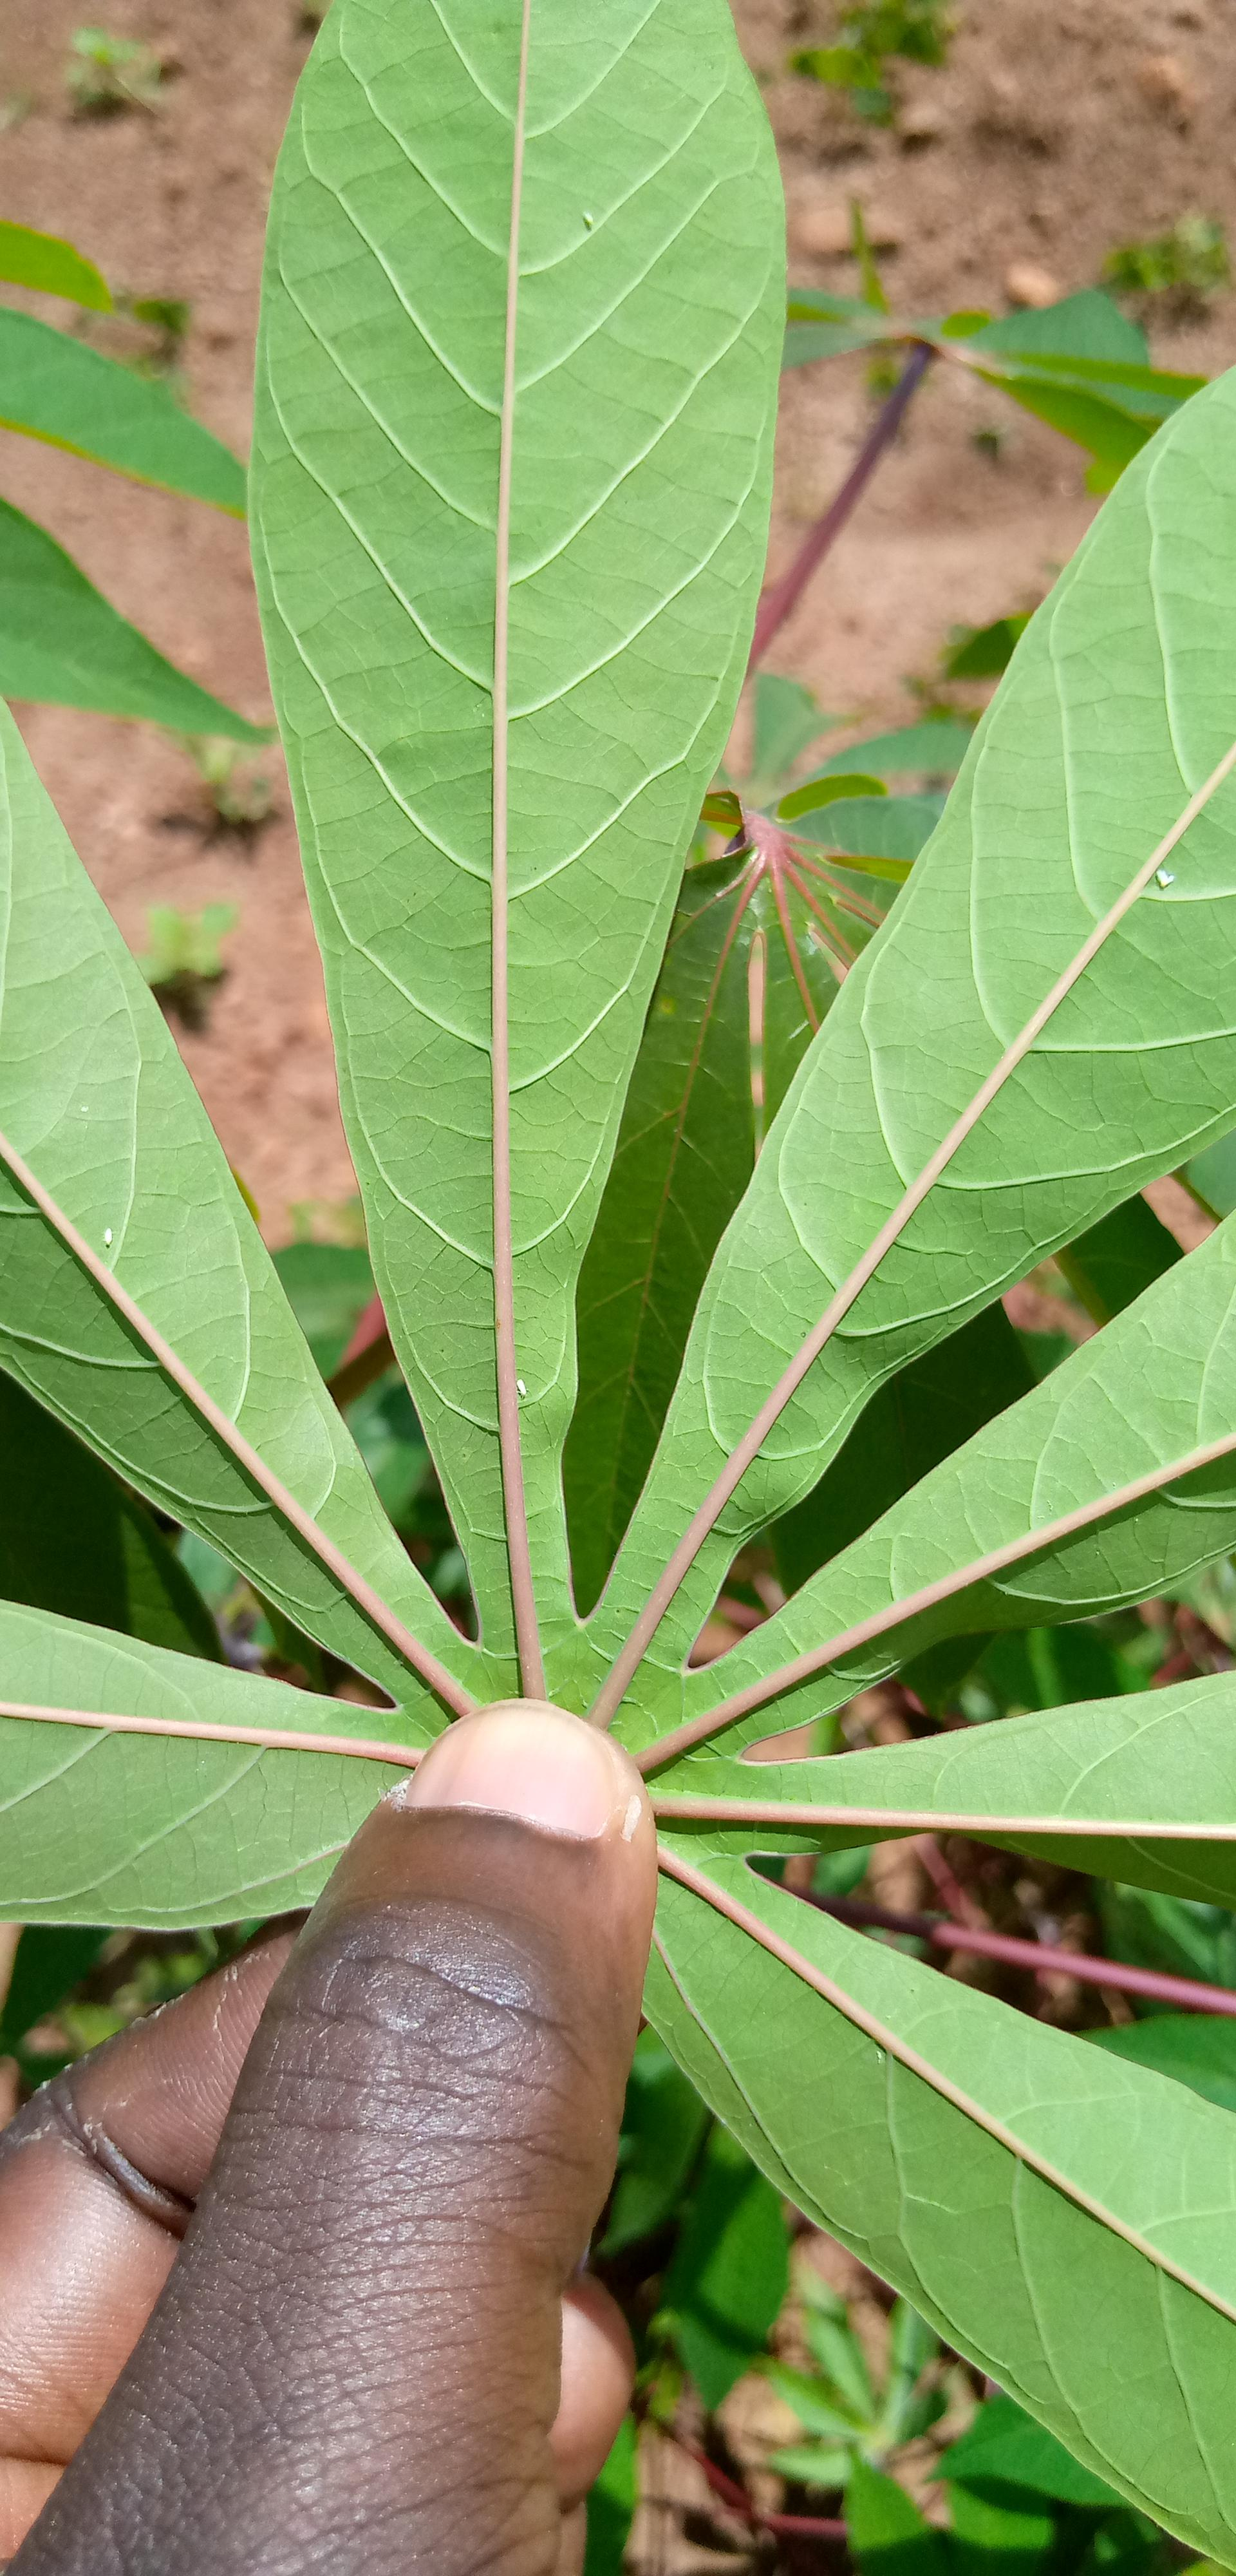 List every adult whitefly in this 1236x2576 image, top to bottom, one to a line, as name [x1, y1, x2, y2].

whitefly [580, 209, 596, 227]
whitefly [1154, 867, 1178, 889]
whitefly [102, 1227, 115, 1247]
whitefly [516, 1378, 529, 1397]